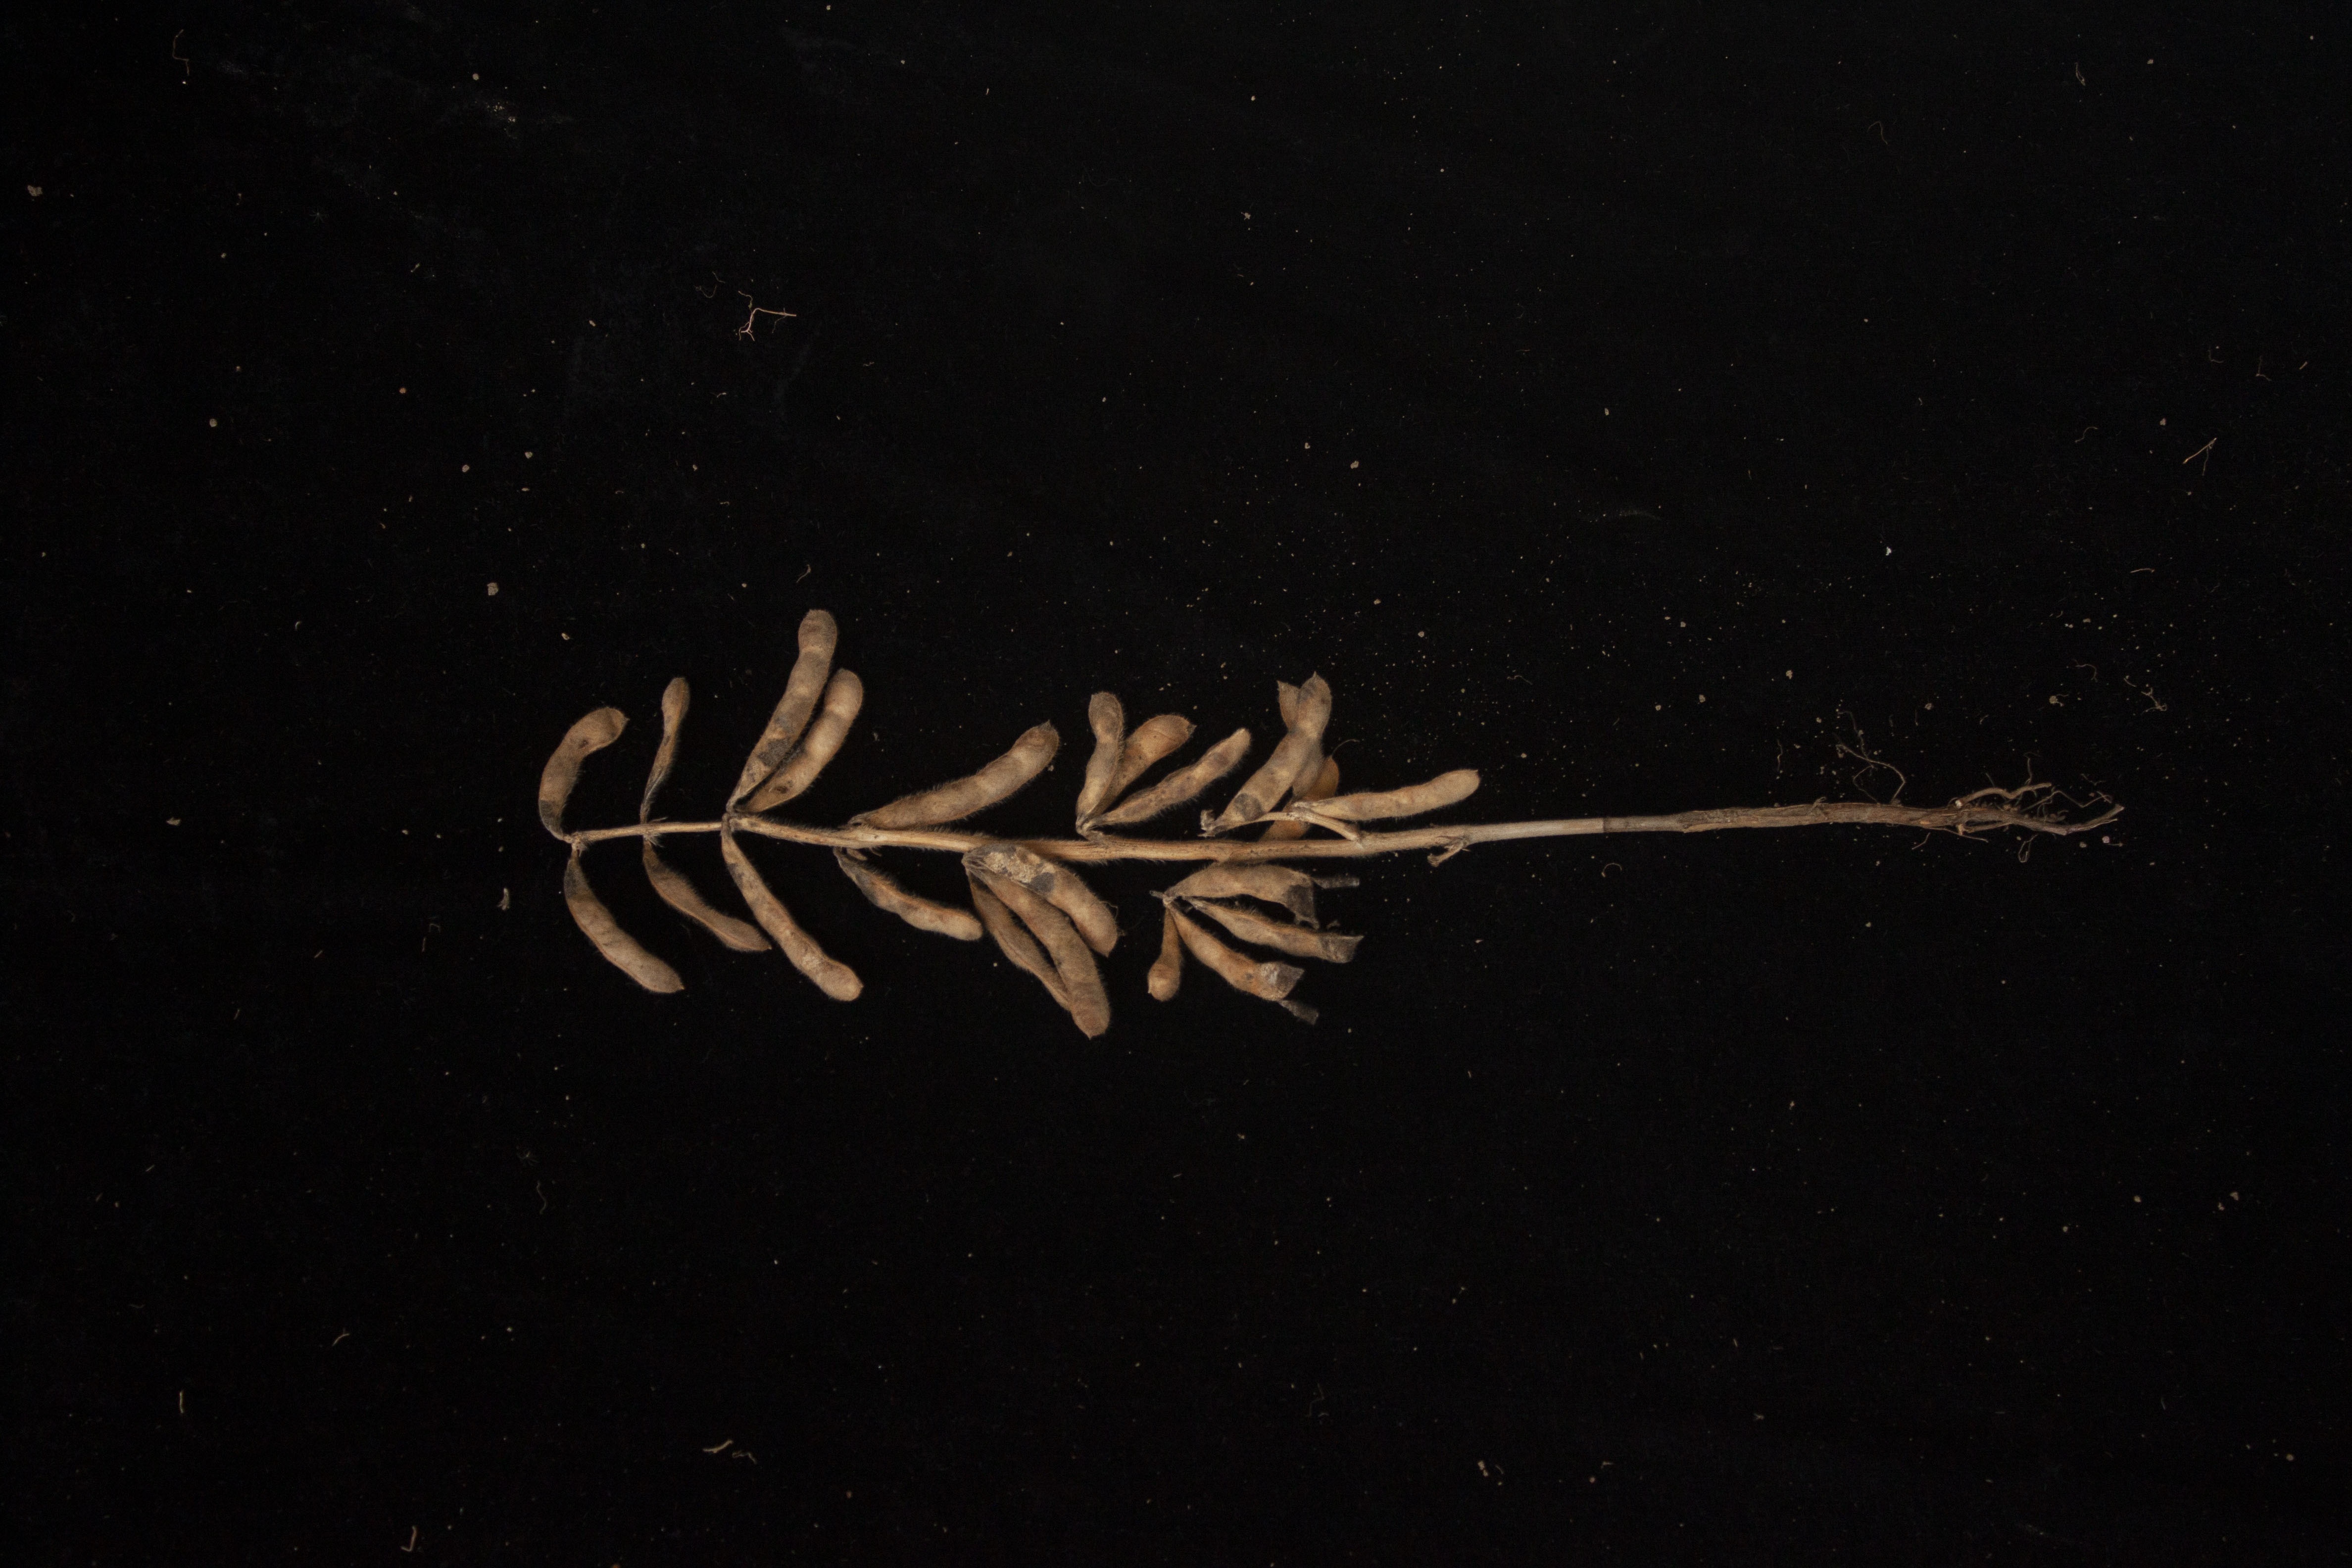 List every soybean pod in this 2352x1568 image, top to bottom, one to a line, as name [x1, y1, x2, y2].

soybean pod [730, 610, 836, 806]
soybean pod [734, 673, 864, 814]
soybean pod [1214, 677, 1330, 828]
soybean pod [640, 680, 690, 824]
soybean pod [1076, 695, 1125, 826]
soybean pod [539, 709, 624, 835]
soybean pod [1095, 716, 1194, 815]
soybean pod [850, 723, 1058, 831]
soybean pod [1089, 728, 1250, 831]
soybean pod [1298, 772, 1478, 820]
soybean pod [721, 812, 862, 1001]
soybean pod [642, 847, 769, 953]
soybean pod [564, 848, 684, 993]
soybean pod [971, 849, 1118, 954]
soybean pod [836, 855, 984, 943]
soybean pod [1167, 866, 1316, 923]
soybean pod [968, 873, 1110, 1039]
soybean pod [971, 882, 1077, 1017]
soybean pod [1190, 903, 1357, 962]
soybean pod [1150, 909, 1179, 1000]
soybean pod [1173, 910, 1300, 999]